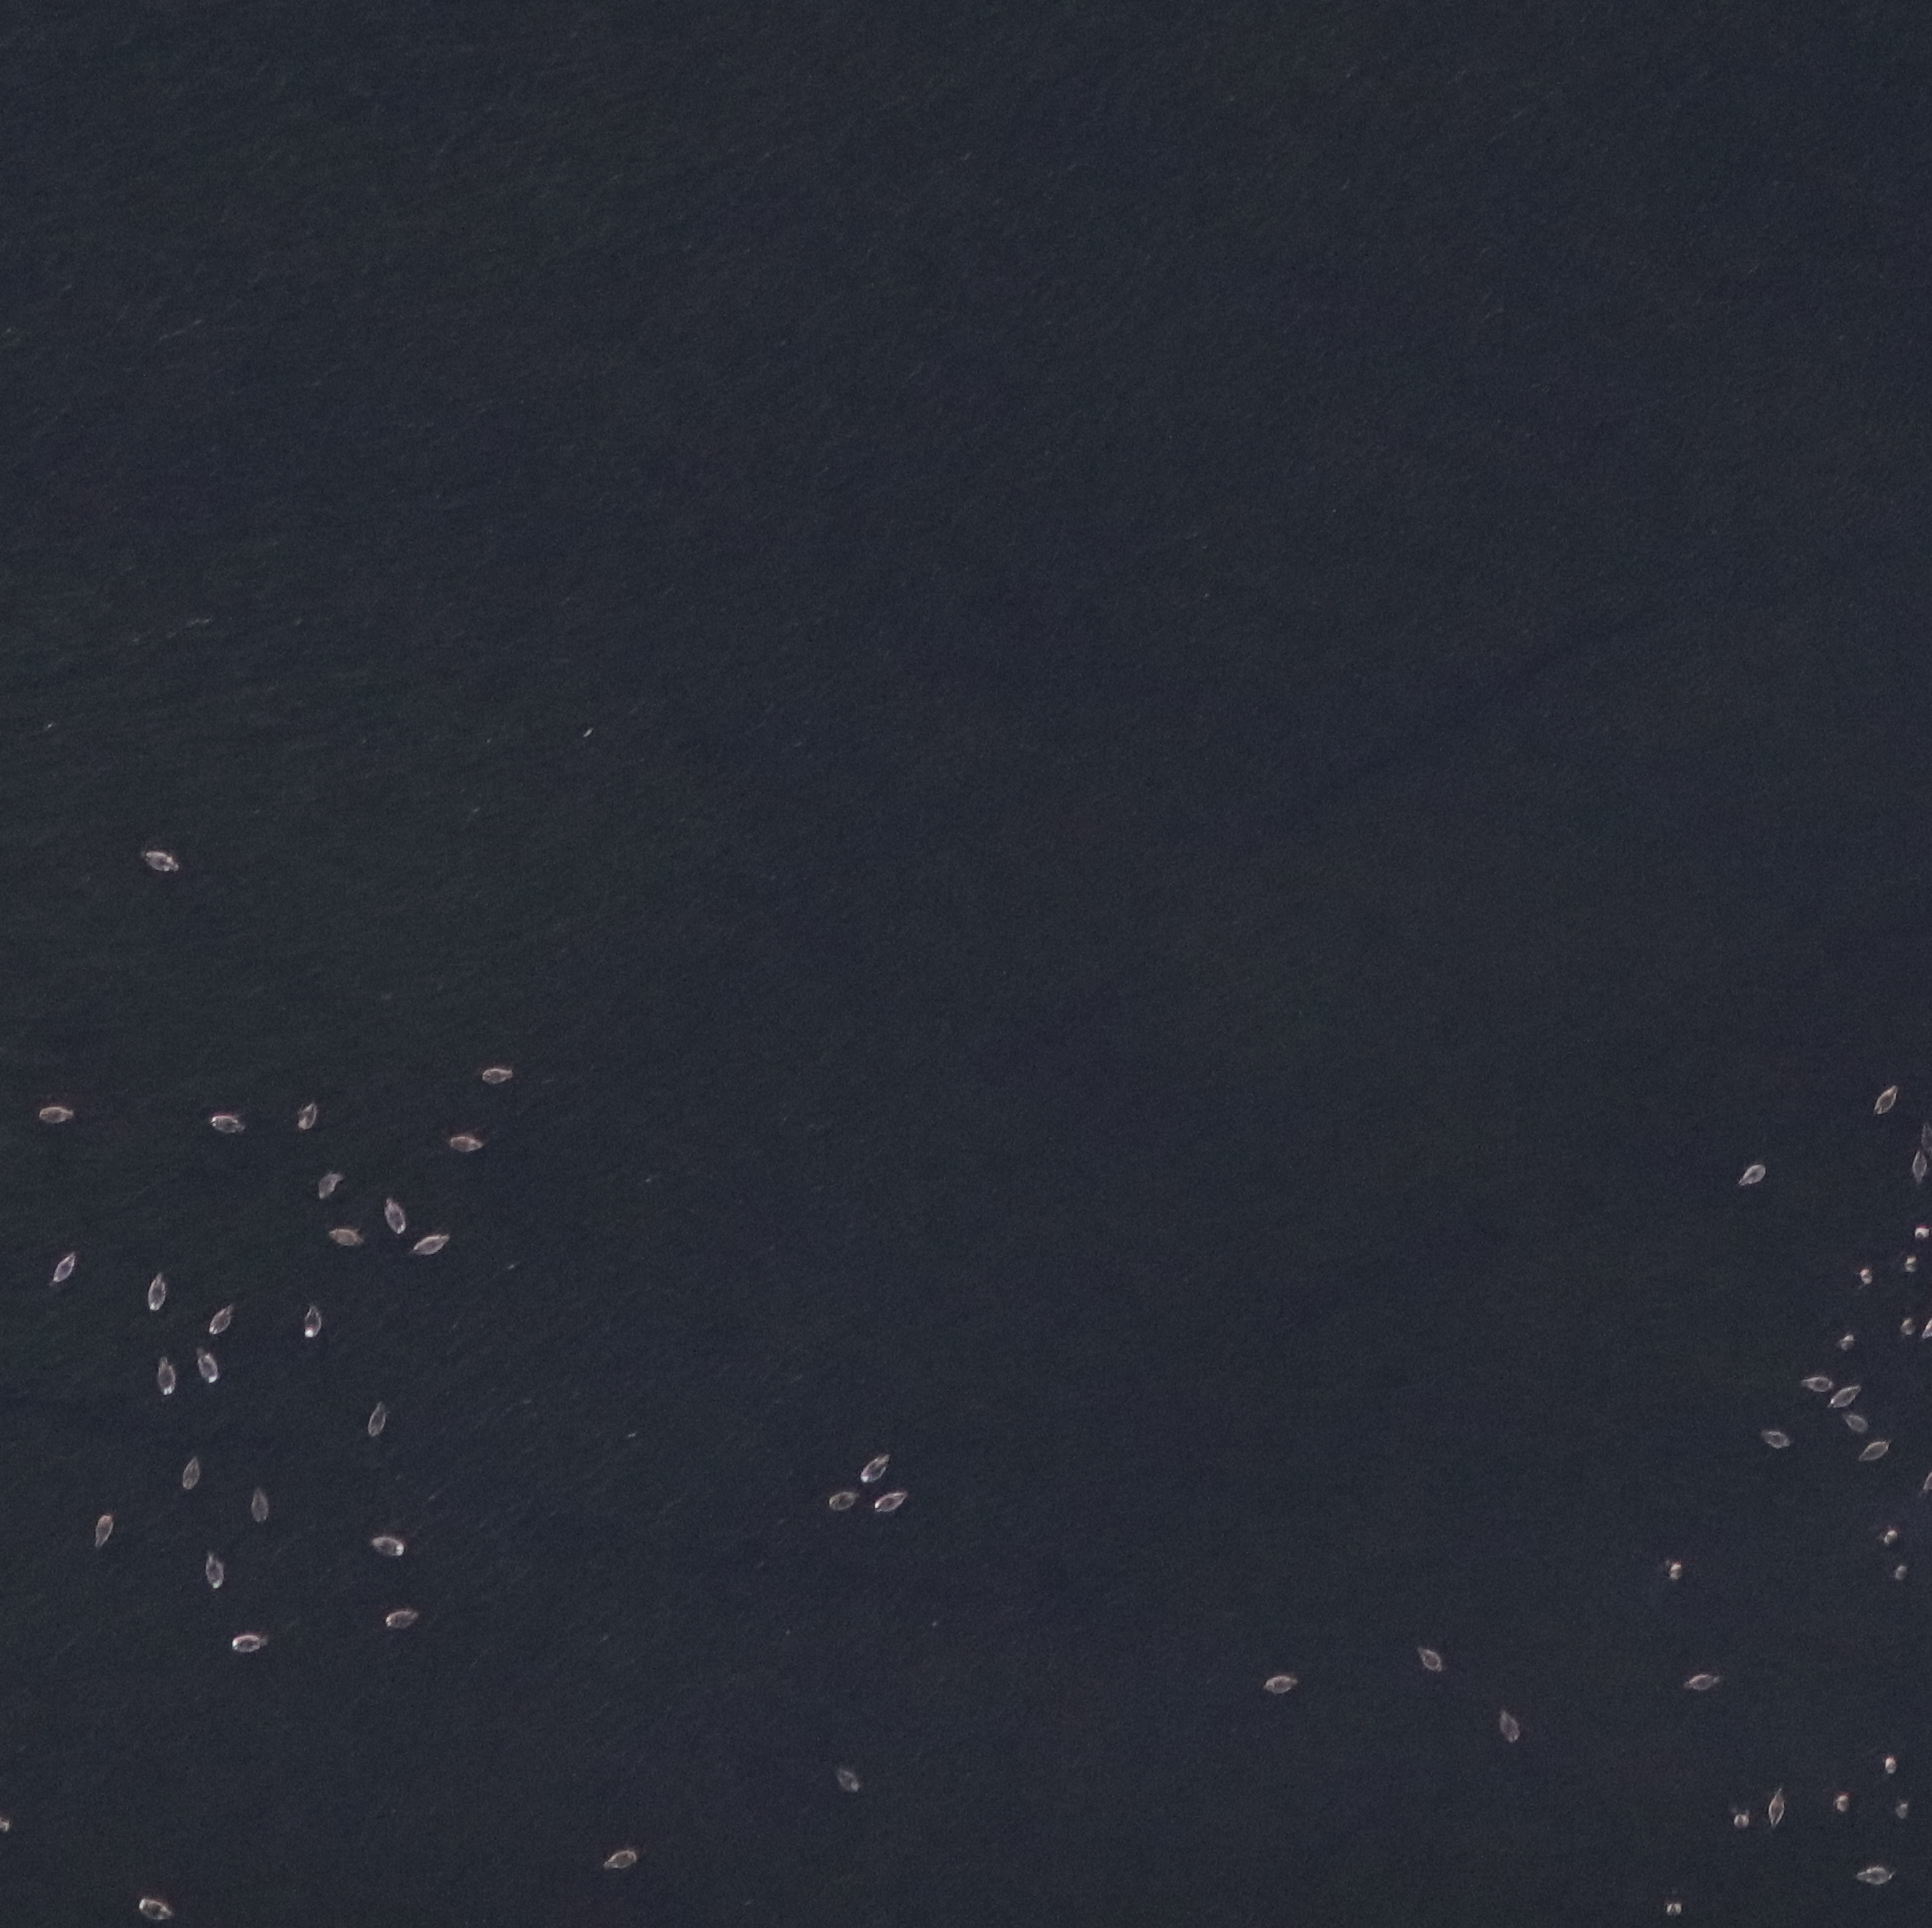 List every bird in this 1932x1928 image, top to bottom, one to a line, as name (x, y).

Canada goose (163, 861)
Canada goose (499, 1075)
Canada goose (1887, 1101)
Canada goose (53, 1113)
Canada goose (308, 1119)
Canada goose (223, 1125)
Canada goose (1929, 1141)
Canada goose (466, 1142)
Canada goose (1917, 1169)
Canada goose (1755, 1170)
Canada goose (330, 1183)
Canada goose (398, 1214)
Canada goose (1925, 1234)
Canada goose (348, 1237)
Canada goose (428, 1247)
Canada goose (1910, 1262)
Canada goose (67, 1266)
Canada goose (1866, 1278)
Canada goose (158, 1295)
Canada goose (223, 1318)
Canada goose (1905, 1323)
Canada goose (310, 1325)
Canada goose (1849, 1346)
Canada goose (204, 1367)
Canada goose (167, 1377)
Canada goose (1821, 1384)
Canada goose (1848, 1396)
Canada goose (1850, 1418)
Canada goose (377, 1423)
Canada goose (1774, 1440)
Canada goose (1870, 1451)
Canada goose (874, 1471)
Canada goose (192, 1477)
Canada goose (846, 1497)
Canada goose (891, 1501)
Canada goose (259, 1507)
Canada goose (104, 1530)
Canada goose (1889, 1540)
Canada goose (388, 1547)
Canada goose (1677, 1570)
Canada goose (1899, 1571)
Canada goose (213, 1572)
Canada goose (407, 1619)
Canada goose (243, 1644)
Canada goose (1431, 1657)
Canada goose (1702, 1683)
Canada goose (1282, 1684)
Canada goose (1510, 1728)
Canada goose (1891, 1767)
Canada goose (849, 1783)
Canada goose (1838, 1800)
Canada goose (1777, 1808)
Canada goose (1899, 1810)
Canada goose (1743, 1821)
Canada goose (624, 1863)
Canada goose (1875, 1873)
Canada goose (1676, 1910)
Canada goose (157, 1912)